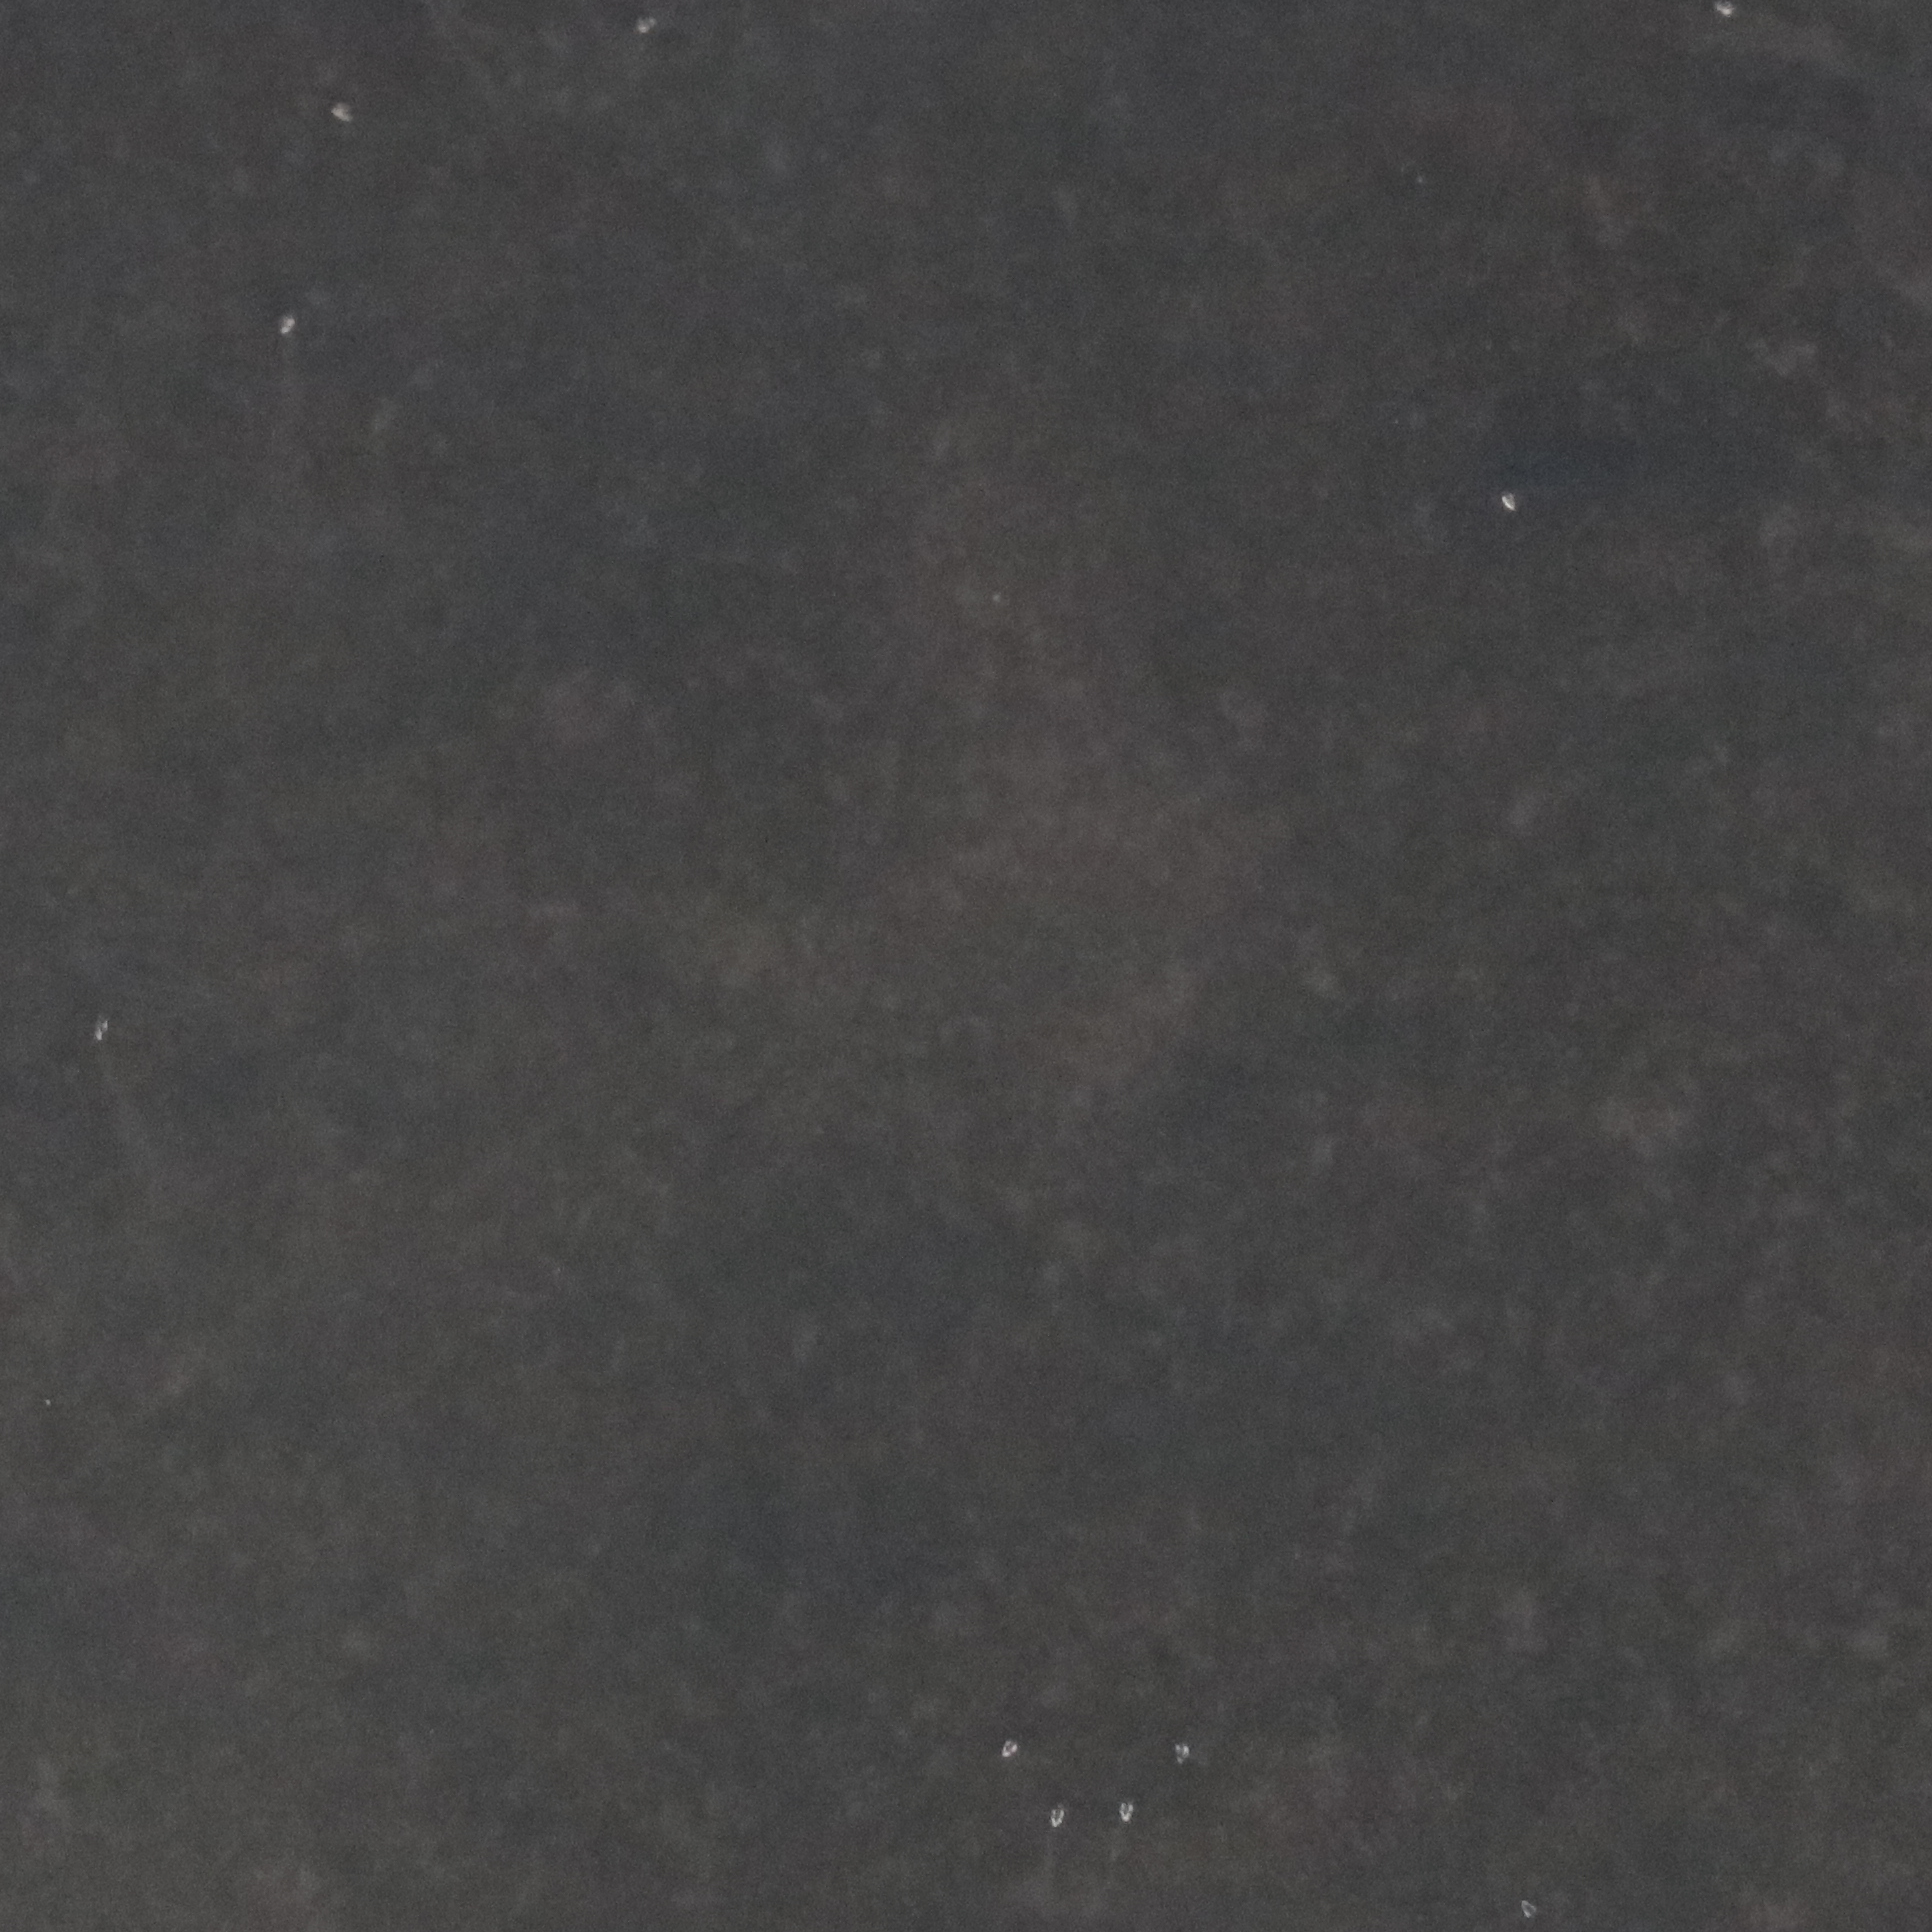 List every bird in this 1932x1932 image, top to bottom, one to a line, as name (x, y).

brant (1727, 7)
brant (637, 22)
brant (343, 108)
brant (291, 321)
brant (1505, 497)
brant (102, 1030)
brant (1184, 1748)
brant (1009, 1749)
brant (1055, 1813)
brant (1125, 1813)
brant (1523, 1914)